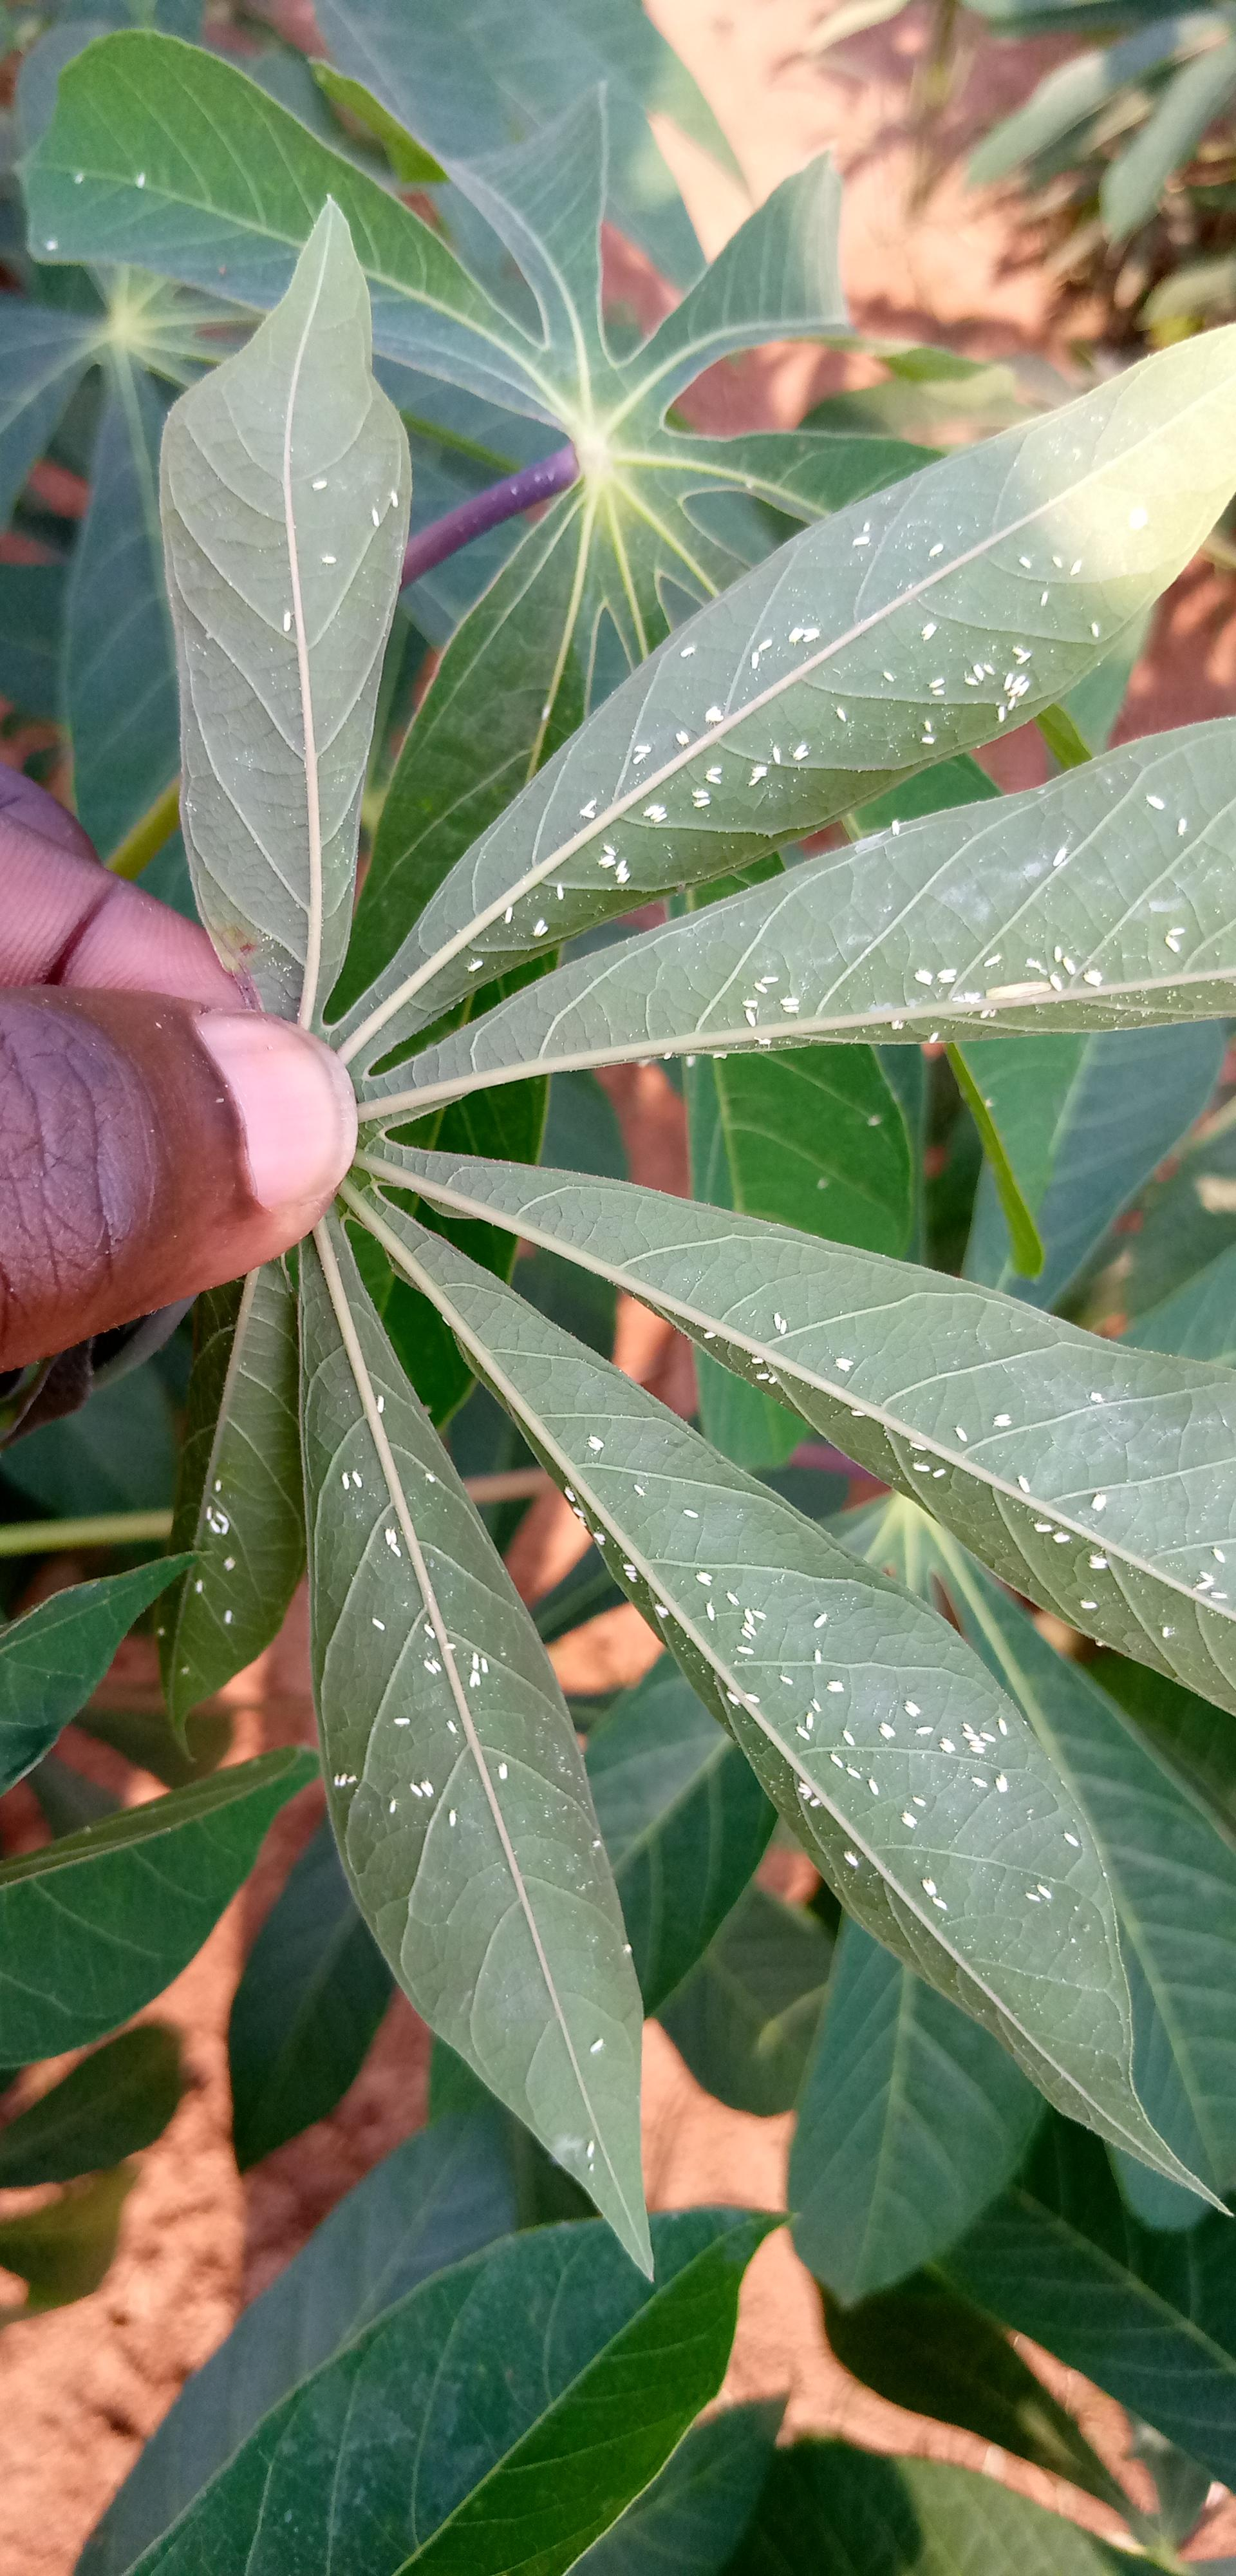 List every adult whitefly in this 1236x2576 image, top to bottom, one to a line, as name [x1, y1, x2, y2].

whitefly [133, 168, 148, 191]
whitefly [42, 235, 60, 252]
whitefly [309, 477, 330, 491]
whitefly [389, 489, 402, 511]
whitefly [370, 507, 381, 529]
whitefly [862, 518, 871, 535]
whitefly [850, 535, 871, 551]
whitefly [926, 541, 947, 558]
whitefly [319, 554, 338, 567]
whitefly [1051, 554, 1065, 570]
whitefly [1018, 554, 1033, 571]
whitefly [1068, 557, 1083, 577]
whitefly [1038, 588, 1049, 607]
whitefly [281, 609, 293, 633]
whitefly [1089, 619, 1103, 640]
whitefly [919, 621, 940, 645]
whitefly [786, 623, 804, 645]
whitefly [803, 626, 823, 645]
whitefly [756, 636, 774, 653]
whitefly [678, 643, 697, 659]
whitefly [1009, 644, 1025, 655]
whitefly [749, 649, 760, 672]
whitefly [1013, 651, 1033, 667]
whitefly [982, 659, 997, 676]
whitefly [970, 662, 984, 681]
whitefly [1000, 668, 1011, 690]
whitefly [880, 669, 897, 684]
whitefly [926, 674, 945, 688]
whitefly [1011, 676, 1030, 699]
whitefly [962, 676, 980, 688]
whitefly [930, 687, 948, 698]
whitefly [1006, 694, 1018, 713]
whitefly [996, 703, 1007, 724]
whitefly [832, 704, 847, 723]
whitefly [702, 705, 726, 725]
whitefly [921, 719, 935, 734]
whitefly [673, 728, 691, 747]
whitefly [919, 735, 937, 746]
whitefly [769, 741, 784, 767]
whitefly [632, 741, 653, 753]
whitefly [791, 743, 809, 764]
whitefly [628, 751, 648, 766]
whitefly [747, 764, 769, 778]
whitefly [706, 765, 722, 776]
whitefly [704, 773, 723, 787]
whitefly [747, 777, 766, 788]
whitefly [689, 788, 711, 799]
whitefly [1143, 791, 1166, 812]
whitefly [578, 797, 598, 820]
whitefly [690, 798, 715, 810]
whitefly [640, 803, 670, 824]
whitefly [1176, 815, 1189, 837]
whitefly [888, 818, 903, 836]
whitefly [600, 843, 618, 856]
whitefly [1051, 844, 1069, 867]
whitefly [595, 855, 617, 869]
whitefly [615, 859, 633, 885]
whitefly [555, 880, 567, 902]
whitefly [503, 904, 514, 926]
whitefly [529, 917, 550, 938]
whitefly [1166, 926, 1189, 937]
whitefly [1162, 934, 1182, 955]
whitefly [1051, 943, 1063, 963]
whitefly [982, 952, 1004, 970]
whitefly [1023, 955, 1042, 971]
whitefly [1062, 955, 1078, 976]
whitefly [465, 958, 487, 974]
whitefly [912, 967, 935, 985]
whitefly [935, 967, 957, 984]
whitefly [1082, 968, 1105, 988]
whitefly [758, 974, 780, 985]
whitefly [753, 981, 767, 995]
whitefly [951, 990, 984, 1005]
whitefly [777, 996, 800, 1005]
whitefly [740, 998, 760, 1009]
whitefly [781, 1005, 801, 1015]
whitefly [979, 1007, 997, 1019]
whitefly [744, 1008, 758, 1028]
whitefly [889, 1019, 905, 1032]
whitefly [927, 1030, 941, 1045]
whitefly [753, 1036, 772, 1046]
whitefly [662, 1050, 675, 1061]
whitefly [712, 1052, 728, 1061]
whitefly [771, 1310, 790, 1336]
whitefly [702, 1329, 718, 1341]
whitefly [832, 1355, 857, 1373]
whitefly [747, 1356, 766, 1367]
whitefly [753, 1371, 769, 1382]
whitefly [767, 1375, 780, 1387]
whitefly [1088, 1389, 1107, 1406]
whitefly [373, 1392, 387, 1415]
whitefly [847, 1406, 868, 1419]
whitefly [990, 1412, 1015, 1429]
whitefly [951, 1424, 970, 1444]
whitefly [585, 1434, 604, 1451]
whitefly [906, 1438, 928, 1454]
whitefly [911, 1463, 930, 1473]
whitefly [931, 1467, 948, 1480]
whitefly [340, 1470, 353, 1493]
whitefly [350, 1470, 364, 1489]
whitefly [423, 1470, 439, 1486]
whitefly [1015, 1473, 1031, 1495]
whitefly [212, 1477, 225, 1493]
whitefly [632, 1481, 647, 1499]
whitefly [562, 1485, 576, 1504]
whitefly [1089, 1491, 1108, 1515]
whitefly [203, 1504, 214, 1520]
whitefly [569, 1505, 586, 1517]
whitefly [680, 1506, 700, 1519]
whitefly [214, 1509, 229, 1521]
whitefly [209, 1519, 220, 1535]
whitefly [220, 1520, 232, 1535]
whitefly [1031, 1521, 1052, 1535]
whitefly [382, 1526, 400, 1544]
whitefly [590, 1529, 606, 1548]
whitefly [1052, 1529, 1072, 1546]
whitefly [389, 1542, 404, 1558]
whitefly [1209, 1544, 1226, 1565]
whitefly [1085, 1551, 1109, 1571]
whitefly [221, 1555, 237, 1573]
whitefly [621, 1562, 637, 1584]
whitefly [1197, 1568, 1217, 1581]
whitefly [693, 1570, 713, 1586]
whitefly [193, 1577, 207, 1595]
whitefly [1194, 1578, 1216, 1592]
whitefly [724, 1589, 740, 1607]
whitefly [1208, 1589, 1231, 1602]
whitefly [1076, 1597, 1099, 1611]
whitefly [704, 1599, 718, 1623]
whitefly [653, 1602, 670, 1621]
whitefly [223, 1607, 234, 1626]
whitefly [751, 1608, 768, 1622]
whitefly [812, 1610, 830, 1629]
whitefly [369, 1615, 386, 1633]
whitefly [740, 1620, 756, 1641]
whitefly [422, 1621, 439, 1638]
whitefly [1160, 1623, 1172, 1642]
whitefly [440, 1641, 457, 1650]
whitefly [735, 1644, 756, 1657]
whitefly [811, 1645, 825, 1666]
whitefly [467, 1649, 482, 1671]
whitefly [479, 1655, 491, 1675]
whitefly [421, 1656, 442, 1675]
whitefly [466, 1669, 487, 1689]
whitefly [777, 1672, 796, 1687]
whitefly [824, 1679, 846, 1694]
whitefly [725, 1690, 740, 1707]
whitefly [744, 1690, 760, 1705]
whitefly [809, 1697, 823, 1713]
whitefly [902, 1697, 921, 1718]
whitefly [804, 1710, 816, 1730]
whitefly [389, 1716, 412, 1727]
whitefly [997, 1716, 1008, 1737]
whitefly [444, 1717, 458, 1734]
whitefly [877, 1719, 896, 1741]
whitefly [957, 1721, 978, 1742]
whitefly [913, 1723, 933, 1736]
whitefly [794, 1724, 811, 1742]
whitefly [841, 1728, 856, 1747]
whitefly [980, 1730, 997, 1743]
whitefly [937, 1735, 955, 1755]
whitefly [968, 1739, 988, 1756]
whitefly [828, 1752, 844, 1770]
whitefly [496, 1761, 514, 1782]
whitefly [844, 1765, 861, 1779]
whitefly [339, 1769, 359, 1786]
whitefly [330, 1771, 340, 1791]
whitefly [995, 1772, 1009, 1795]
whitefly [968, 1774, 989, 1790]
whitefly [866, 1776, 880, 1797]
whitefly [418, 1778, 438, 1799]
whitefly [407, 1780, 426, 1799]
whitefly [796, 1781, 812, 1800]
whitefly [910, 1793, 926, 1809]
whitefly [808, 1795, 825, 1807]
whitefly [388, 1797, 400, 1814]
whitefly [446, 1807, 460, 1831]
whitefly [899, 1808, 917, 1829]
whitefly [1062, 1830, 1081, 1849]
whitefly [590, 1835, 604, 1850]
whitefly [841, 1848, 859, 1868]
whitefly [920, 1875, 938, 1898]
whitefly [1035, 1881, 1053, 1901]
whitefly [1023, 1891, 1040, 1902]
whitefly [930, 1895, 949, 1911]
whitefly [622, 1941, 633, 1955]
whitefly [588, 2036, 606, 2054]
whitefly [584, 2138, 597, 2159]
whitefly [586, 2161, 598, 2173]